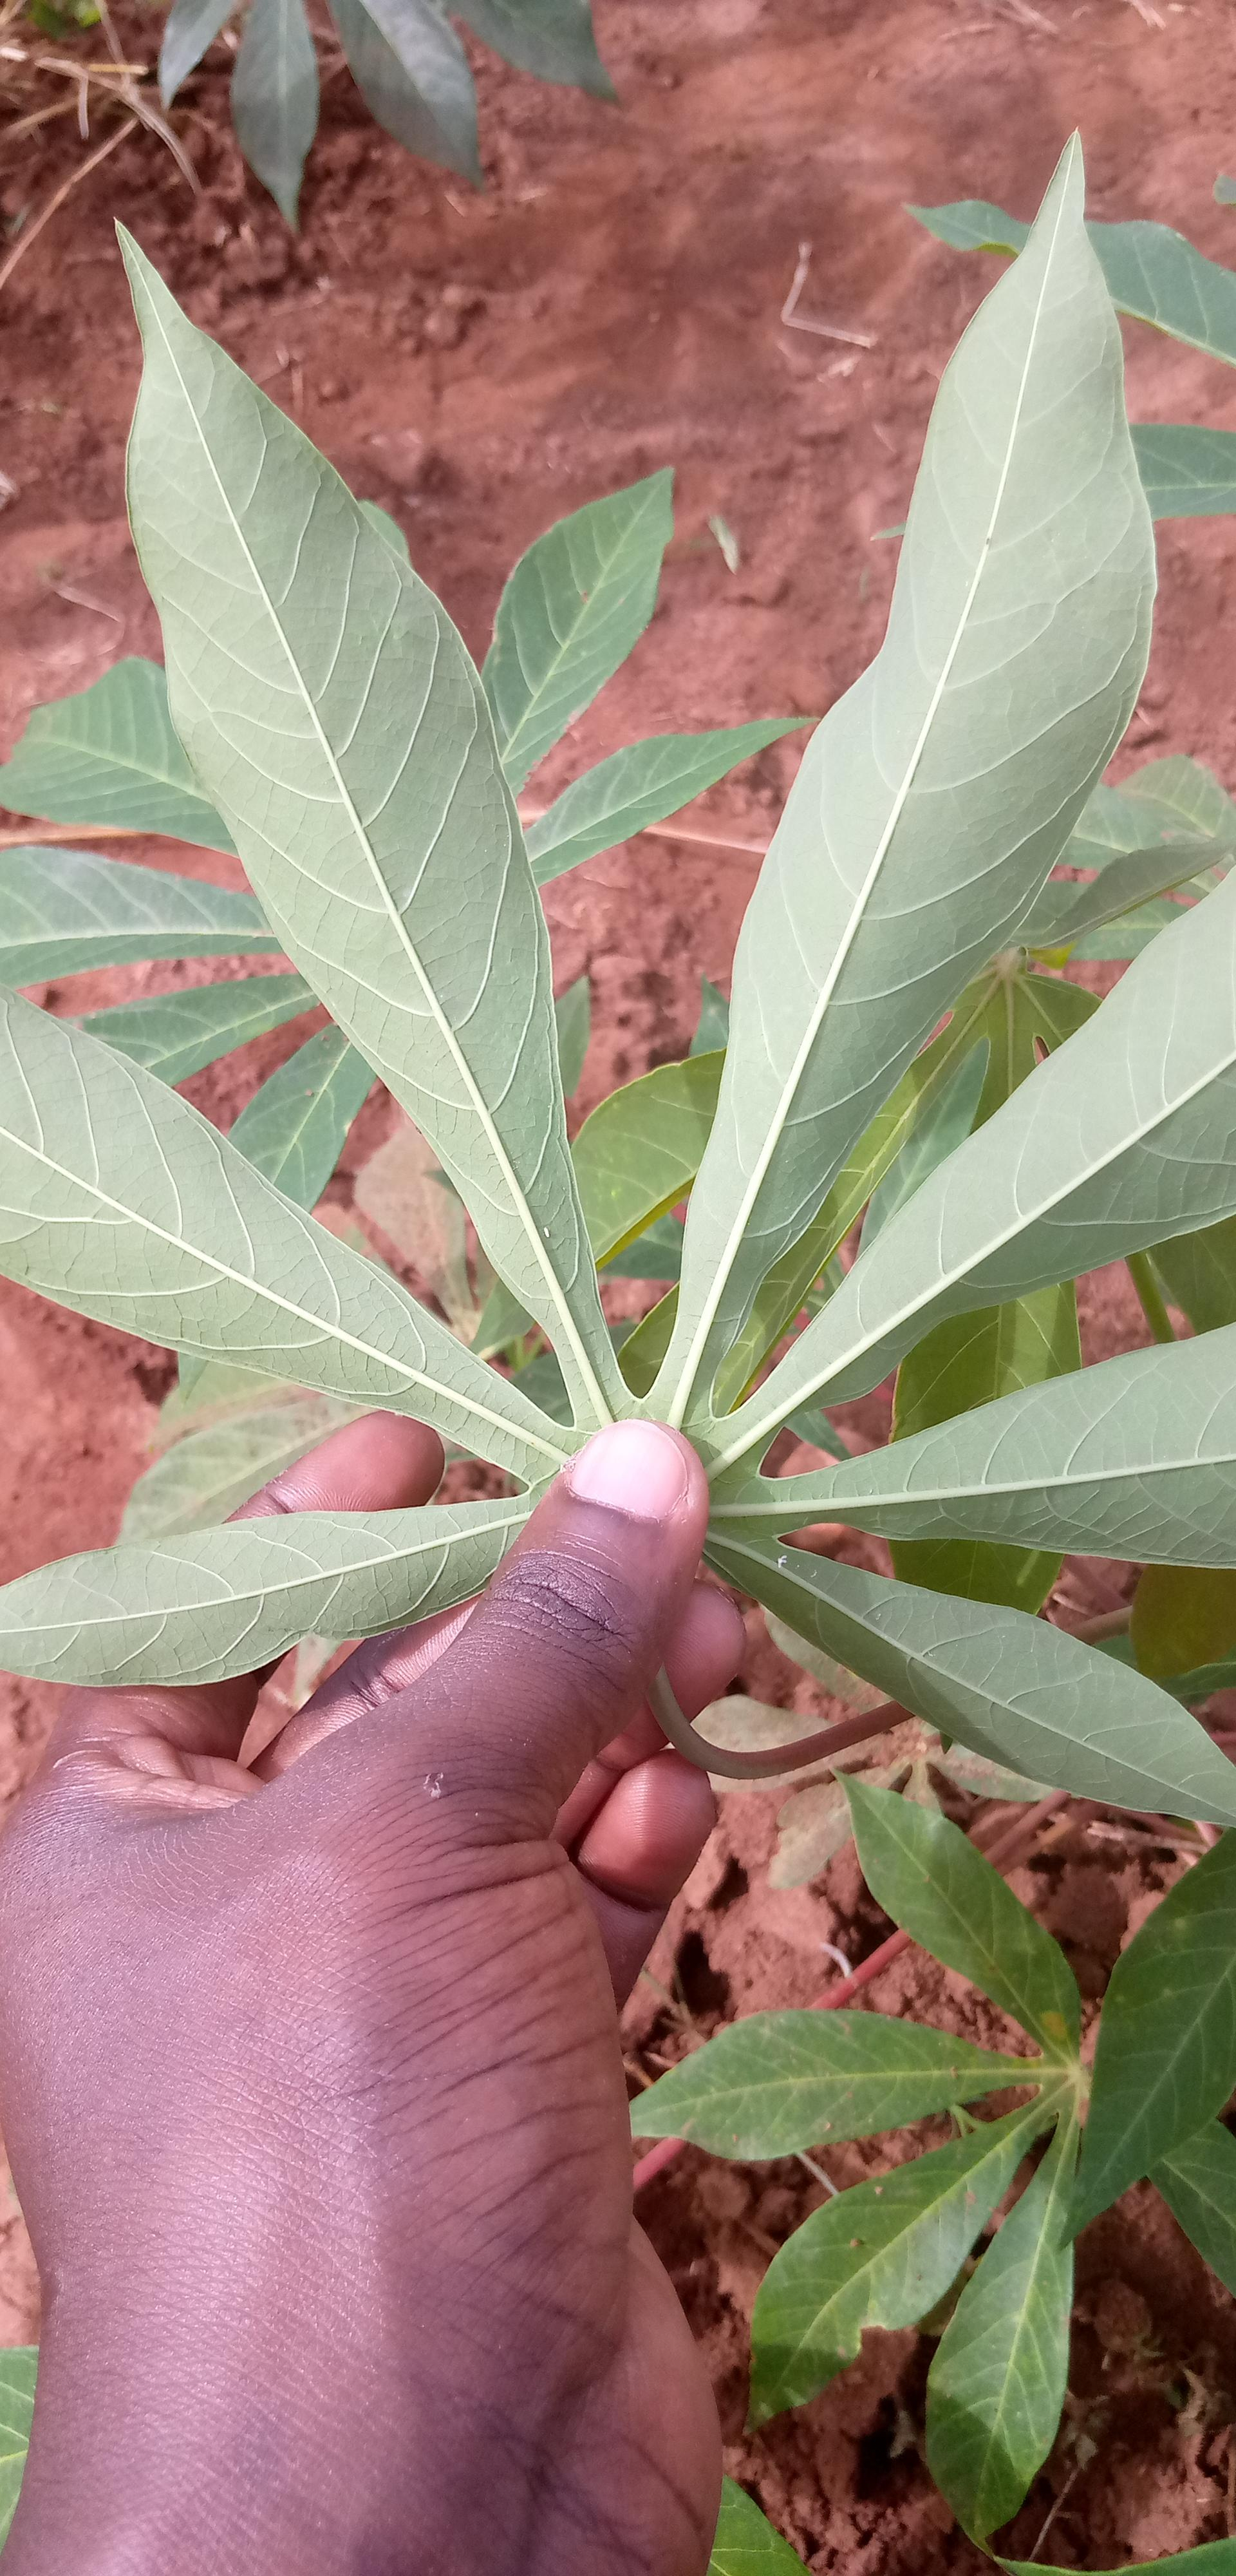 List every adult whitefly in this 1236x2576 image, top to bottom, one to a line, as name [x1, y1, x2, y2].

whitefly [541, 1225, 553, 1240]
whitefly [776, 1553, 789, 1570]